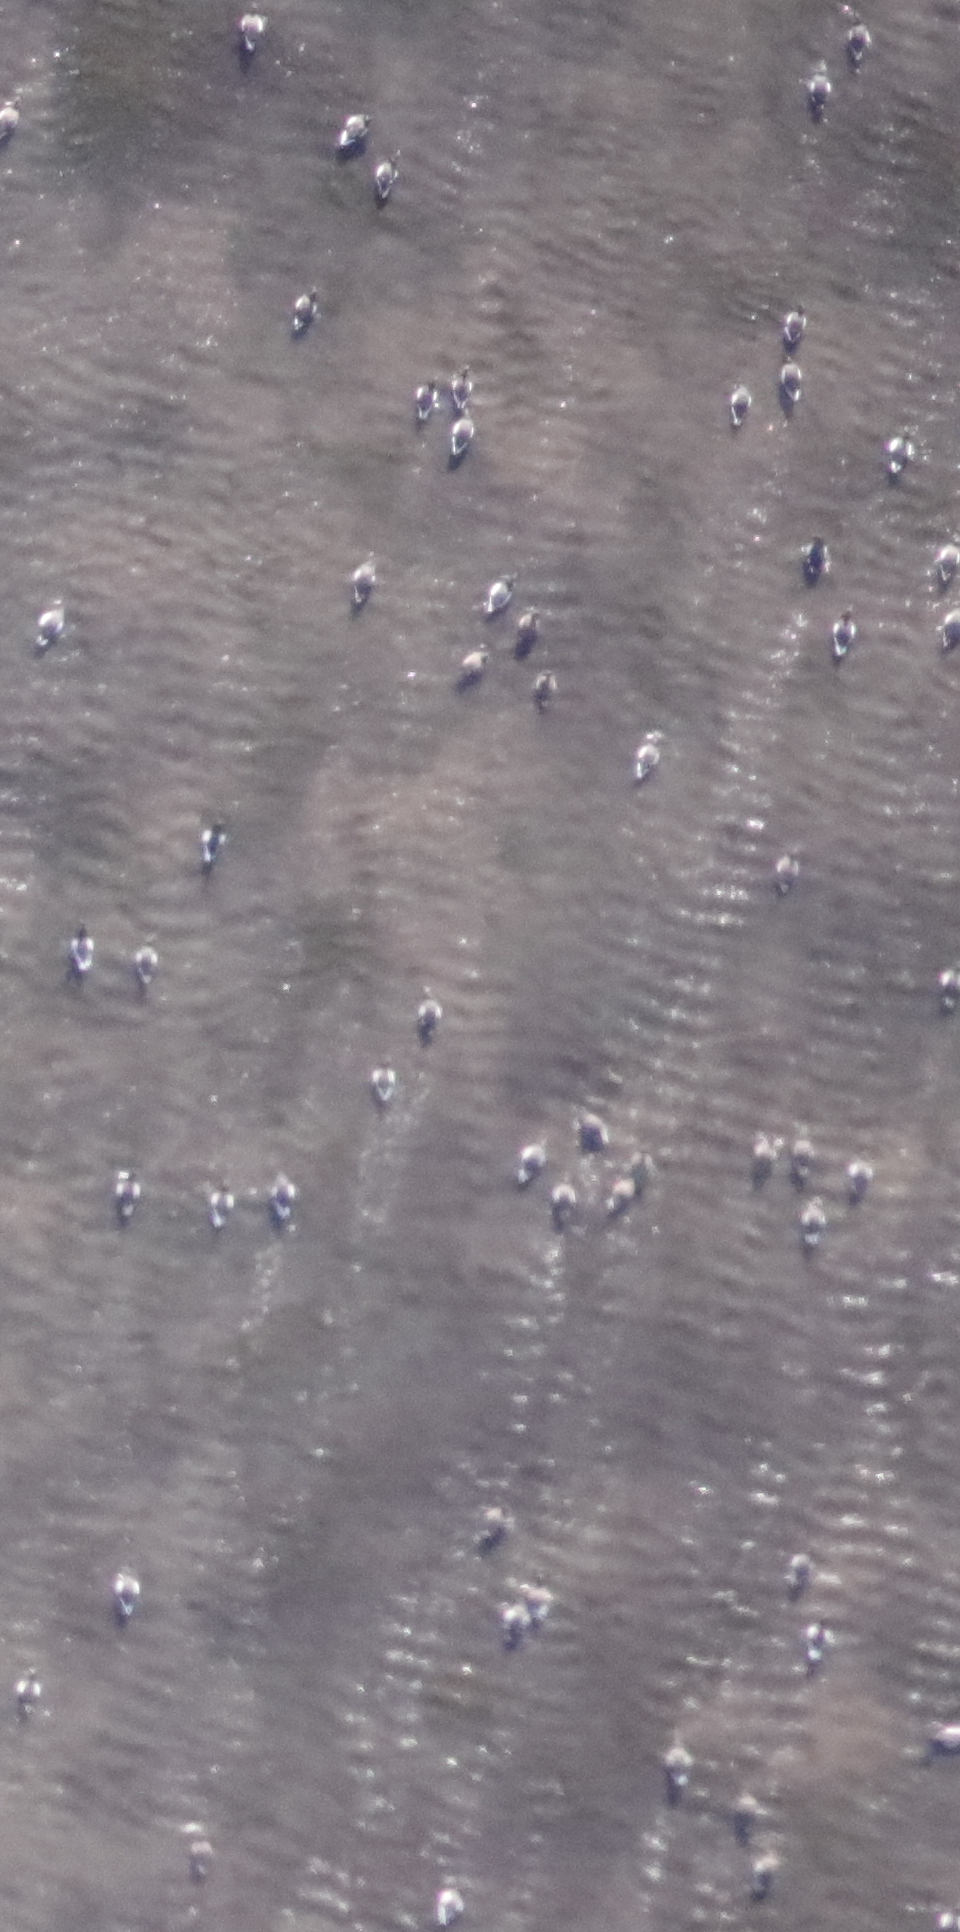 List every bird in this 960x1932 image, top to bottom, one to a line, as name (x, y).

brant (261, 25)
brant (862, 34)
brant (828, 92)
brant (8, 122)
brant (354, 131)
brant (390, 181)
brant (304, 312)
brant (796, 319)
brant (791, 381)
brant (467, 388)
brant (423, 407)
brant (747, 410)
brant (470, 432)
brant (894, 454)
brant (815, 566)
brant (937, 566)
brant (505, 587)
brant (371, 588)
brant (535, 622)
brant (53, 626)
brant (845, 634)
brant (477, 675)
brant (543, 685)
brant (658, 762)
brant (217, 831)
brant (778, 879)
brant (85, 947)
brant (150, 961)
brant (429, 1018)
brant (387, 1079)
brant (602, 1123)
brant (811, 1156)
brant (529, 1162)
brant (758, 1168)
brant (862, 1176)
brant (126, 1189)
brant (629, 1192)
brant (284, 1197)
brant (567, 1203)
brant (222, 1209)
brant (815, 1229)
brant (487, 1521)
brant (796, 1571)
brant (134, 1598)
brant (512, 1630)
brant (824, 1657)
brant (26, 1695)
brant (678, 1757)
brant (750, 1809)
brant (773, 1880)
brant (443, 1902)